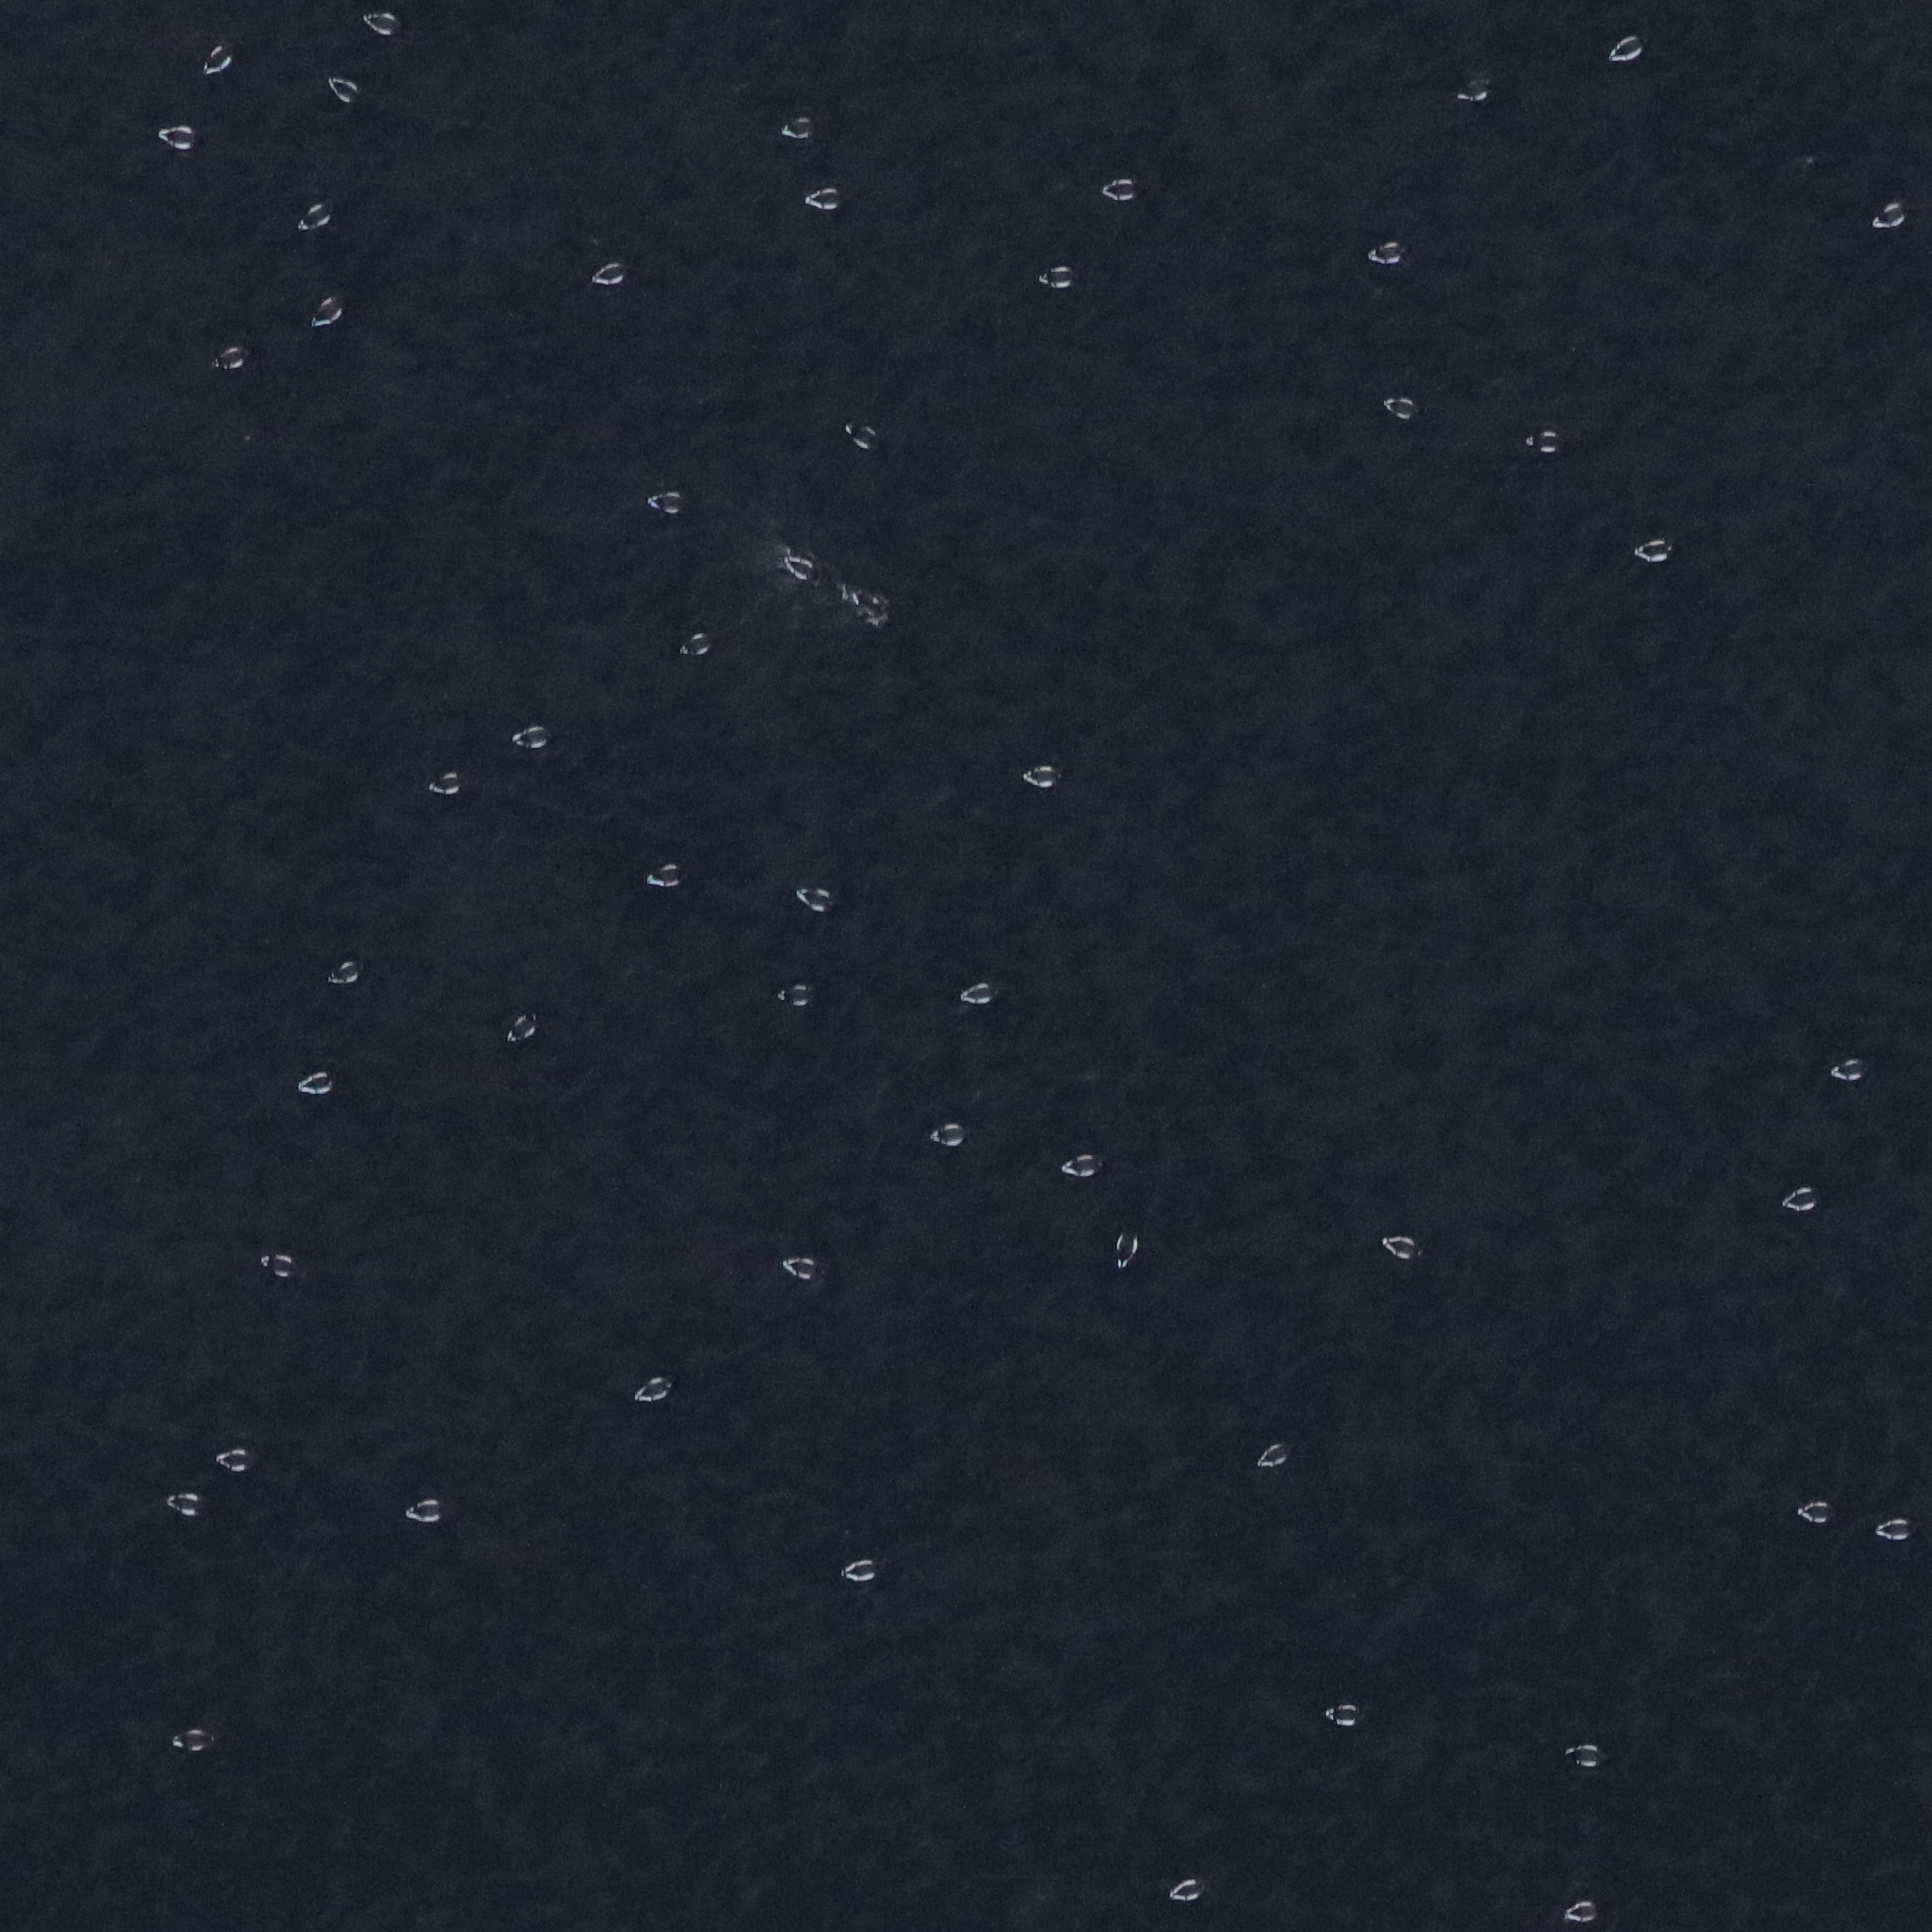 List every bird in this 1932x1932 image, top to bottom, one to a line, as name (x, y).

brant (385, 21)
brant (1629, 47)
brant (215, 59)
brant (344, 90)
brant (1479, 92)
brant (800, 126)
brant (180, 137)
brant (1122, 189)
brant (825, 197)
brant (1895, 214)
brant (315, 216)
brant (1390, 252)
brant (612, 272)
brant (1060, 276)
brant (328, 311)
brant (231, 357)
brant (1404, 406)
brant (863, 436)
brant (1546, 440)
brant (668, 501)
brant (1656, 549)
brant (801, 567)
brant (865, 604)
brant (697, 643)
brant (533, 737)
brant (1043, 775)
brant (448, 781)
brant (668, 875)
brant (817, 898)
brant (346, 972)
brant (796, 994)
brant (980, 995)
brant (521, 1027)
brant (1852, 1070)
brant (317, 1083)
brant (952, 1136)
brant (1084, 1166)
brant (1803, 1201)
brant (1127, 1248)
brant (1404, 1248)
brant (279, 1265)
brant (804, 1267)
brant (654, 1389)
brant (1276, 1454)
brant (235, 1459)
brant (185, 1504)
brant (427, 1510)
brant (1817, 1511)
brant (1898, 1529)
brant (861, 1571)
brant (1346, 1714)
brant (194, 1739)
brant (1587, 1757)
brant (1187, 1889)
brant (1584, 1913)